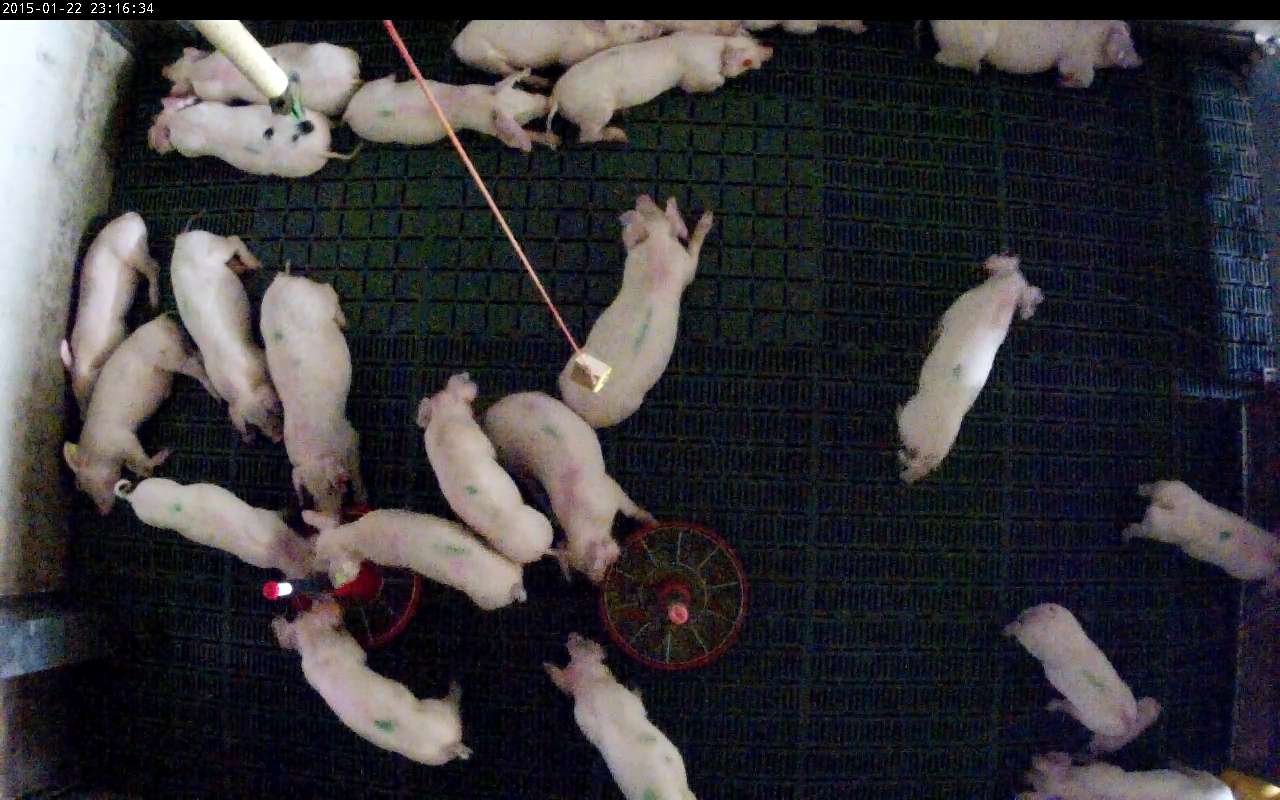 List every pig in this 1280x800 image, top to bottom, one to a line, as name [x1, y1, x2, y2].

pig [917, 18, 1140, 90]
pig [651, 19, 868, 35]
pig [451, 21, 666, 88]
pig [544, 22, 773, 145]
pig [161, 44, 363, 117]
pig [340, 64, 557, 149]
pig [147, 94, 361, 179]
pig [558, 190, 714, 428]
pig [168, 208, 282, 444]
pig [57, 210, 159, 422]
pig [897, 252, 1044, 482]
pig [261, 260, 368, 516]
pig [64, 312, 222, 513]
pig [415, 369, 561, 568]
pig [480, 390, 654, 584]
pig [114, 476, 319, 598]
pig [1123, 479, 1279, 598]
pig [301, 506, 528, 612]
pig [273, 588, 470, 769]
pig [1003, 600, 1165, 756]
pig [541, 634, 694, 799]
pig [1016, 749, 1235, 799]